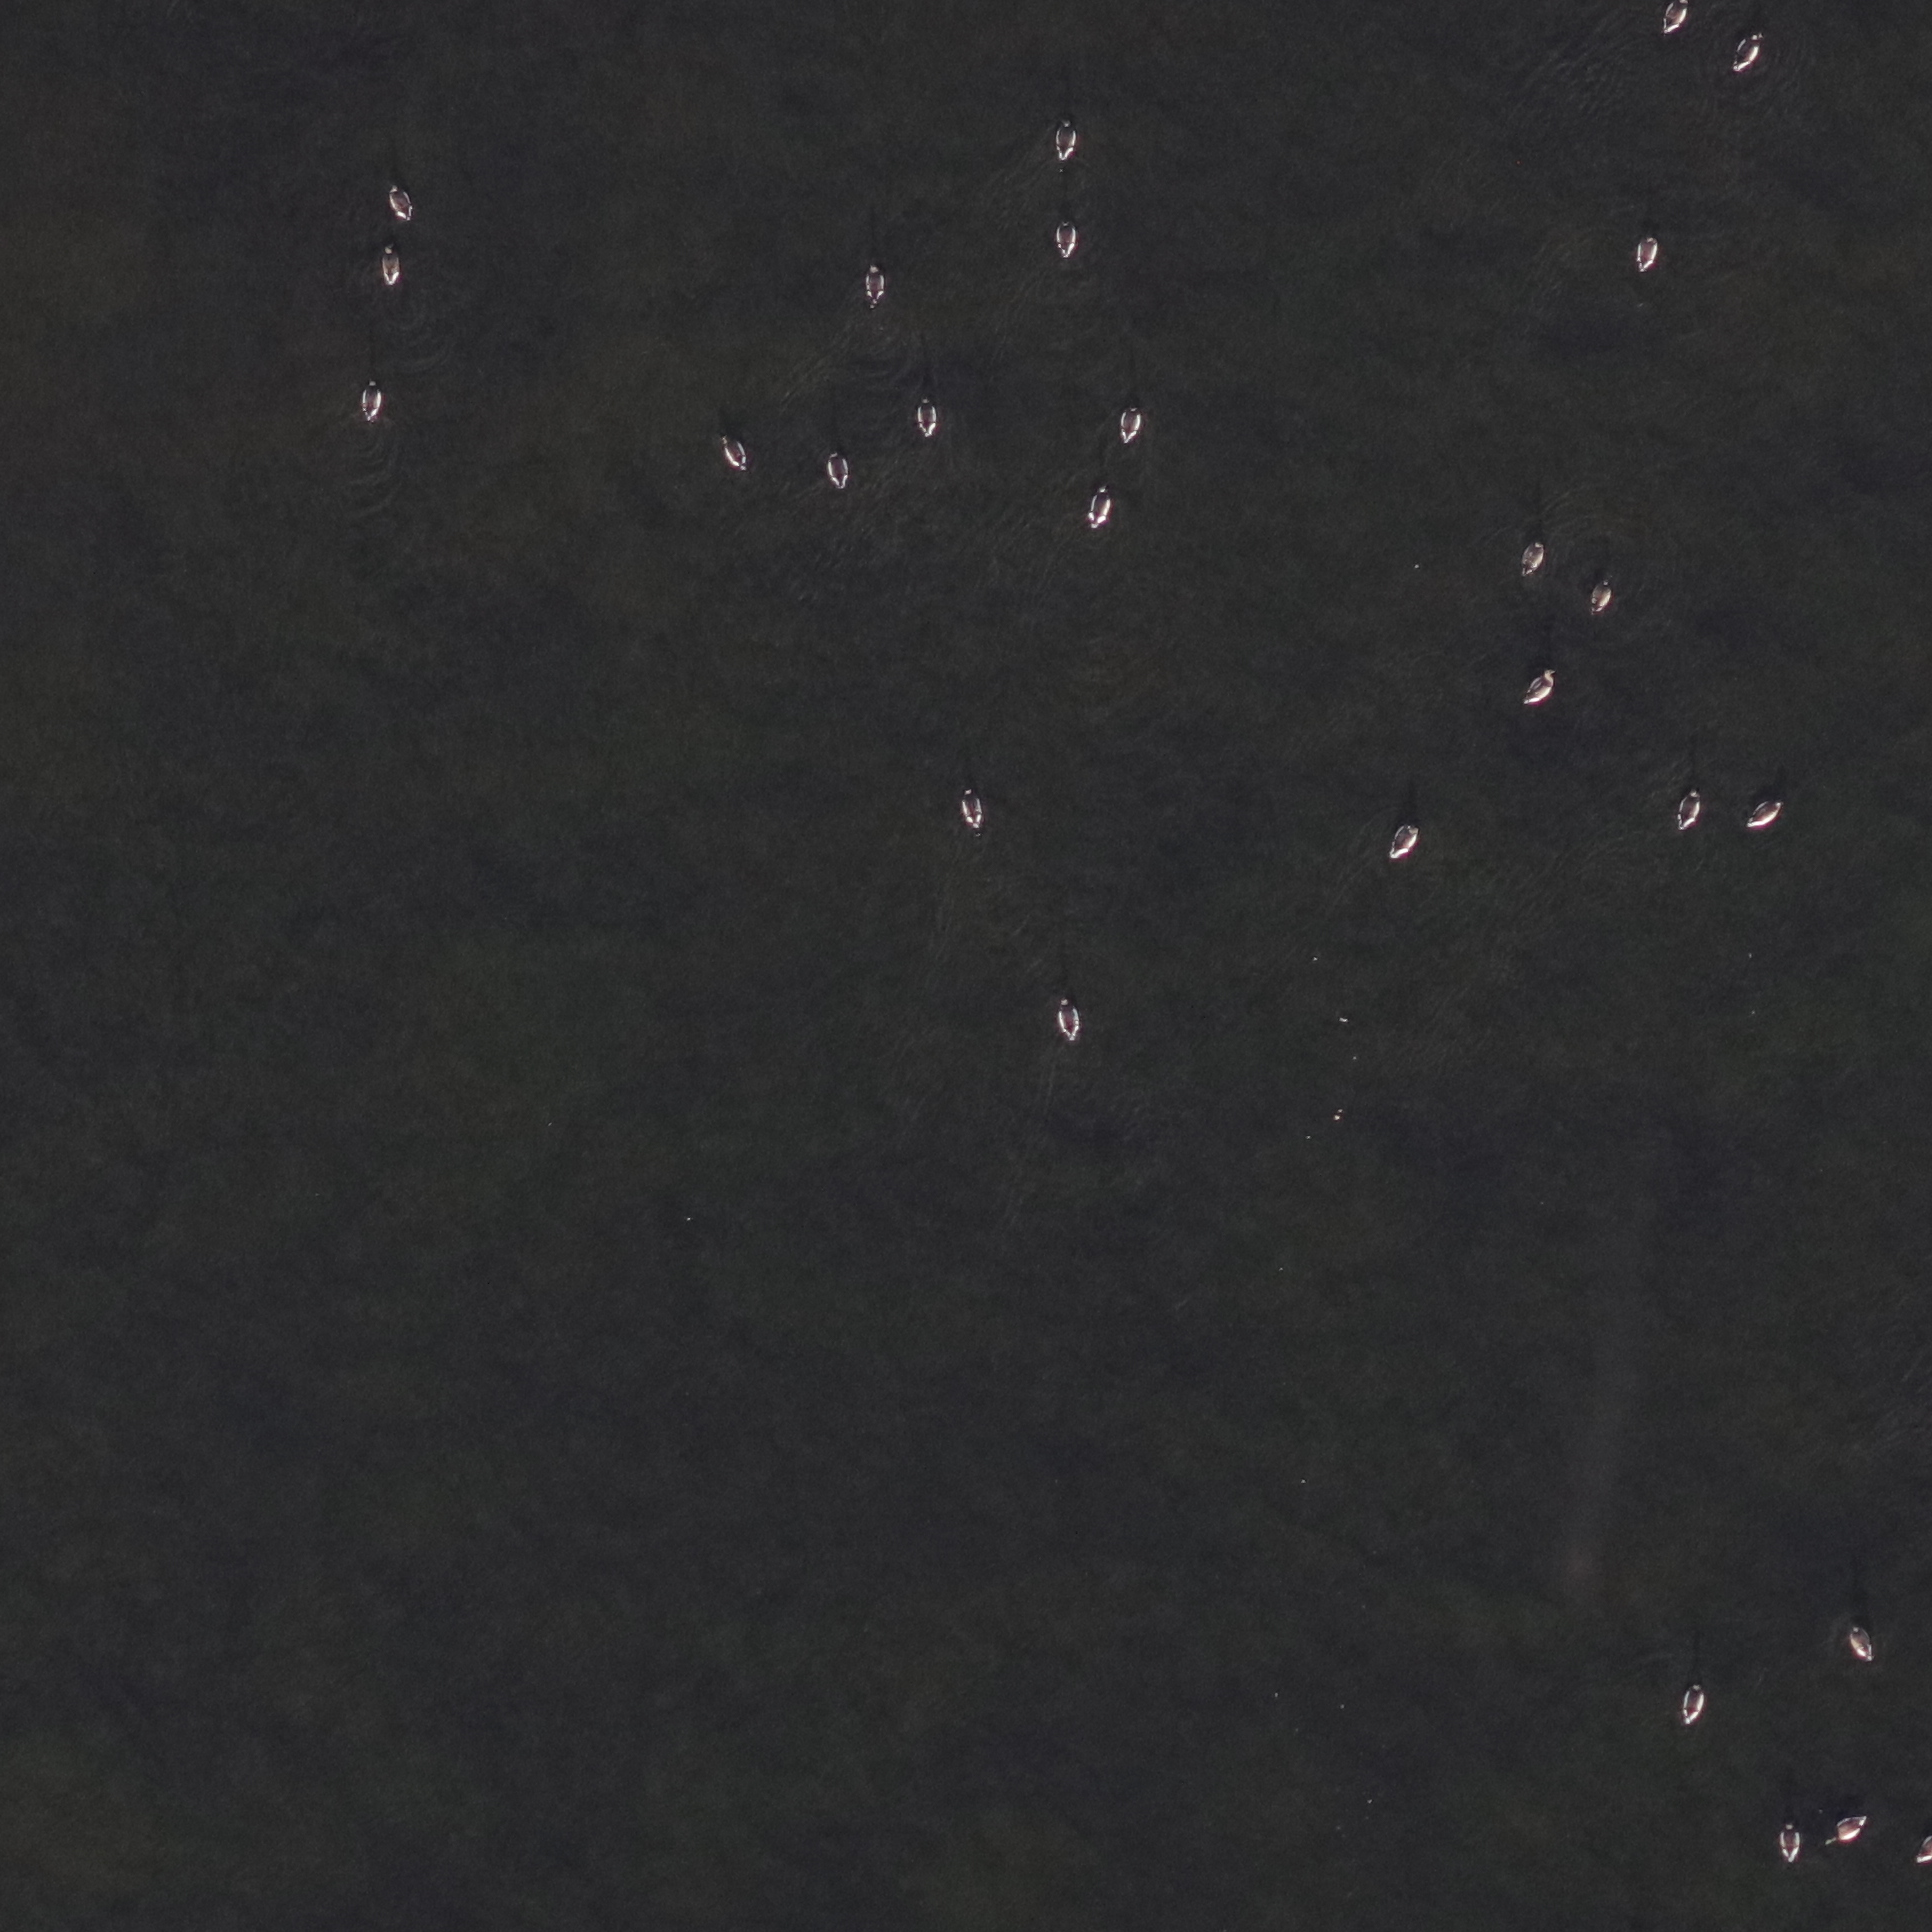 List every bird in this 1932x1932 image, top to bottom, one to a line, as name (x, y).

brant (1677, 15)
brant (1746, 52)
brant (1065, 139)
brant (400, 203)
brant (1067, 237)
brant (1645, 252)
brant (390, 265)
brant (874, 286)
brant (371, 402)
brant (925, 416)
brant (1130, 423)
brant (733, 451)
brant (838, 469)
brant (1100, 507)
brant (1531, 558)
brant (1600, 598)
brant (1539, 689)
brant (970, 808)
brant (1689, 809)
brant (1764, 814)
brant (1403, 841)
brant (1068, 1016)
brant (1861, 1640)
brant (1693, 1701)
brant (1848, 1828)
brant (1790, 1839)
brant (1929, 1847)